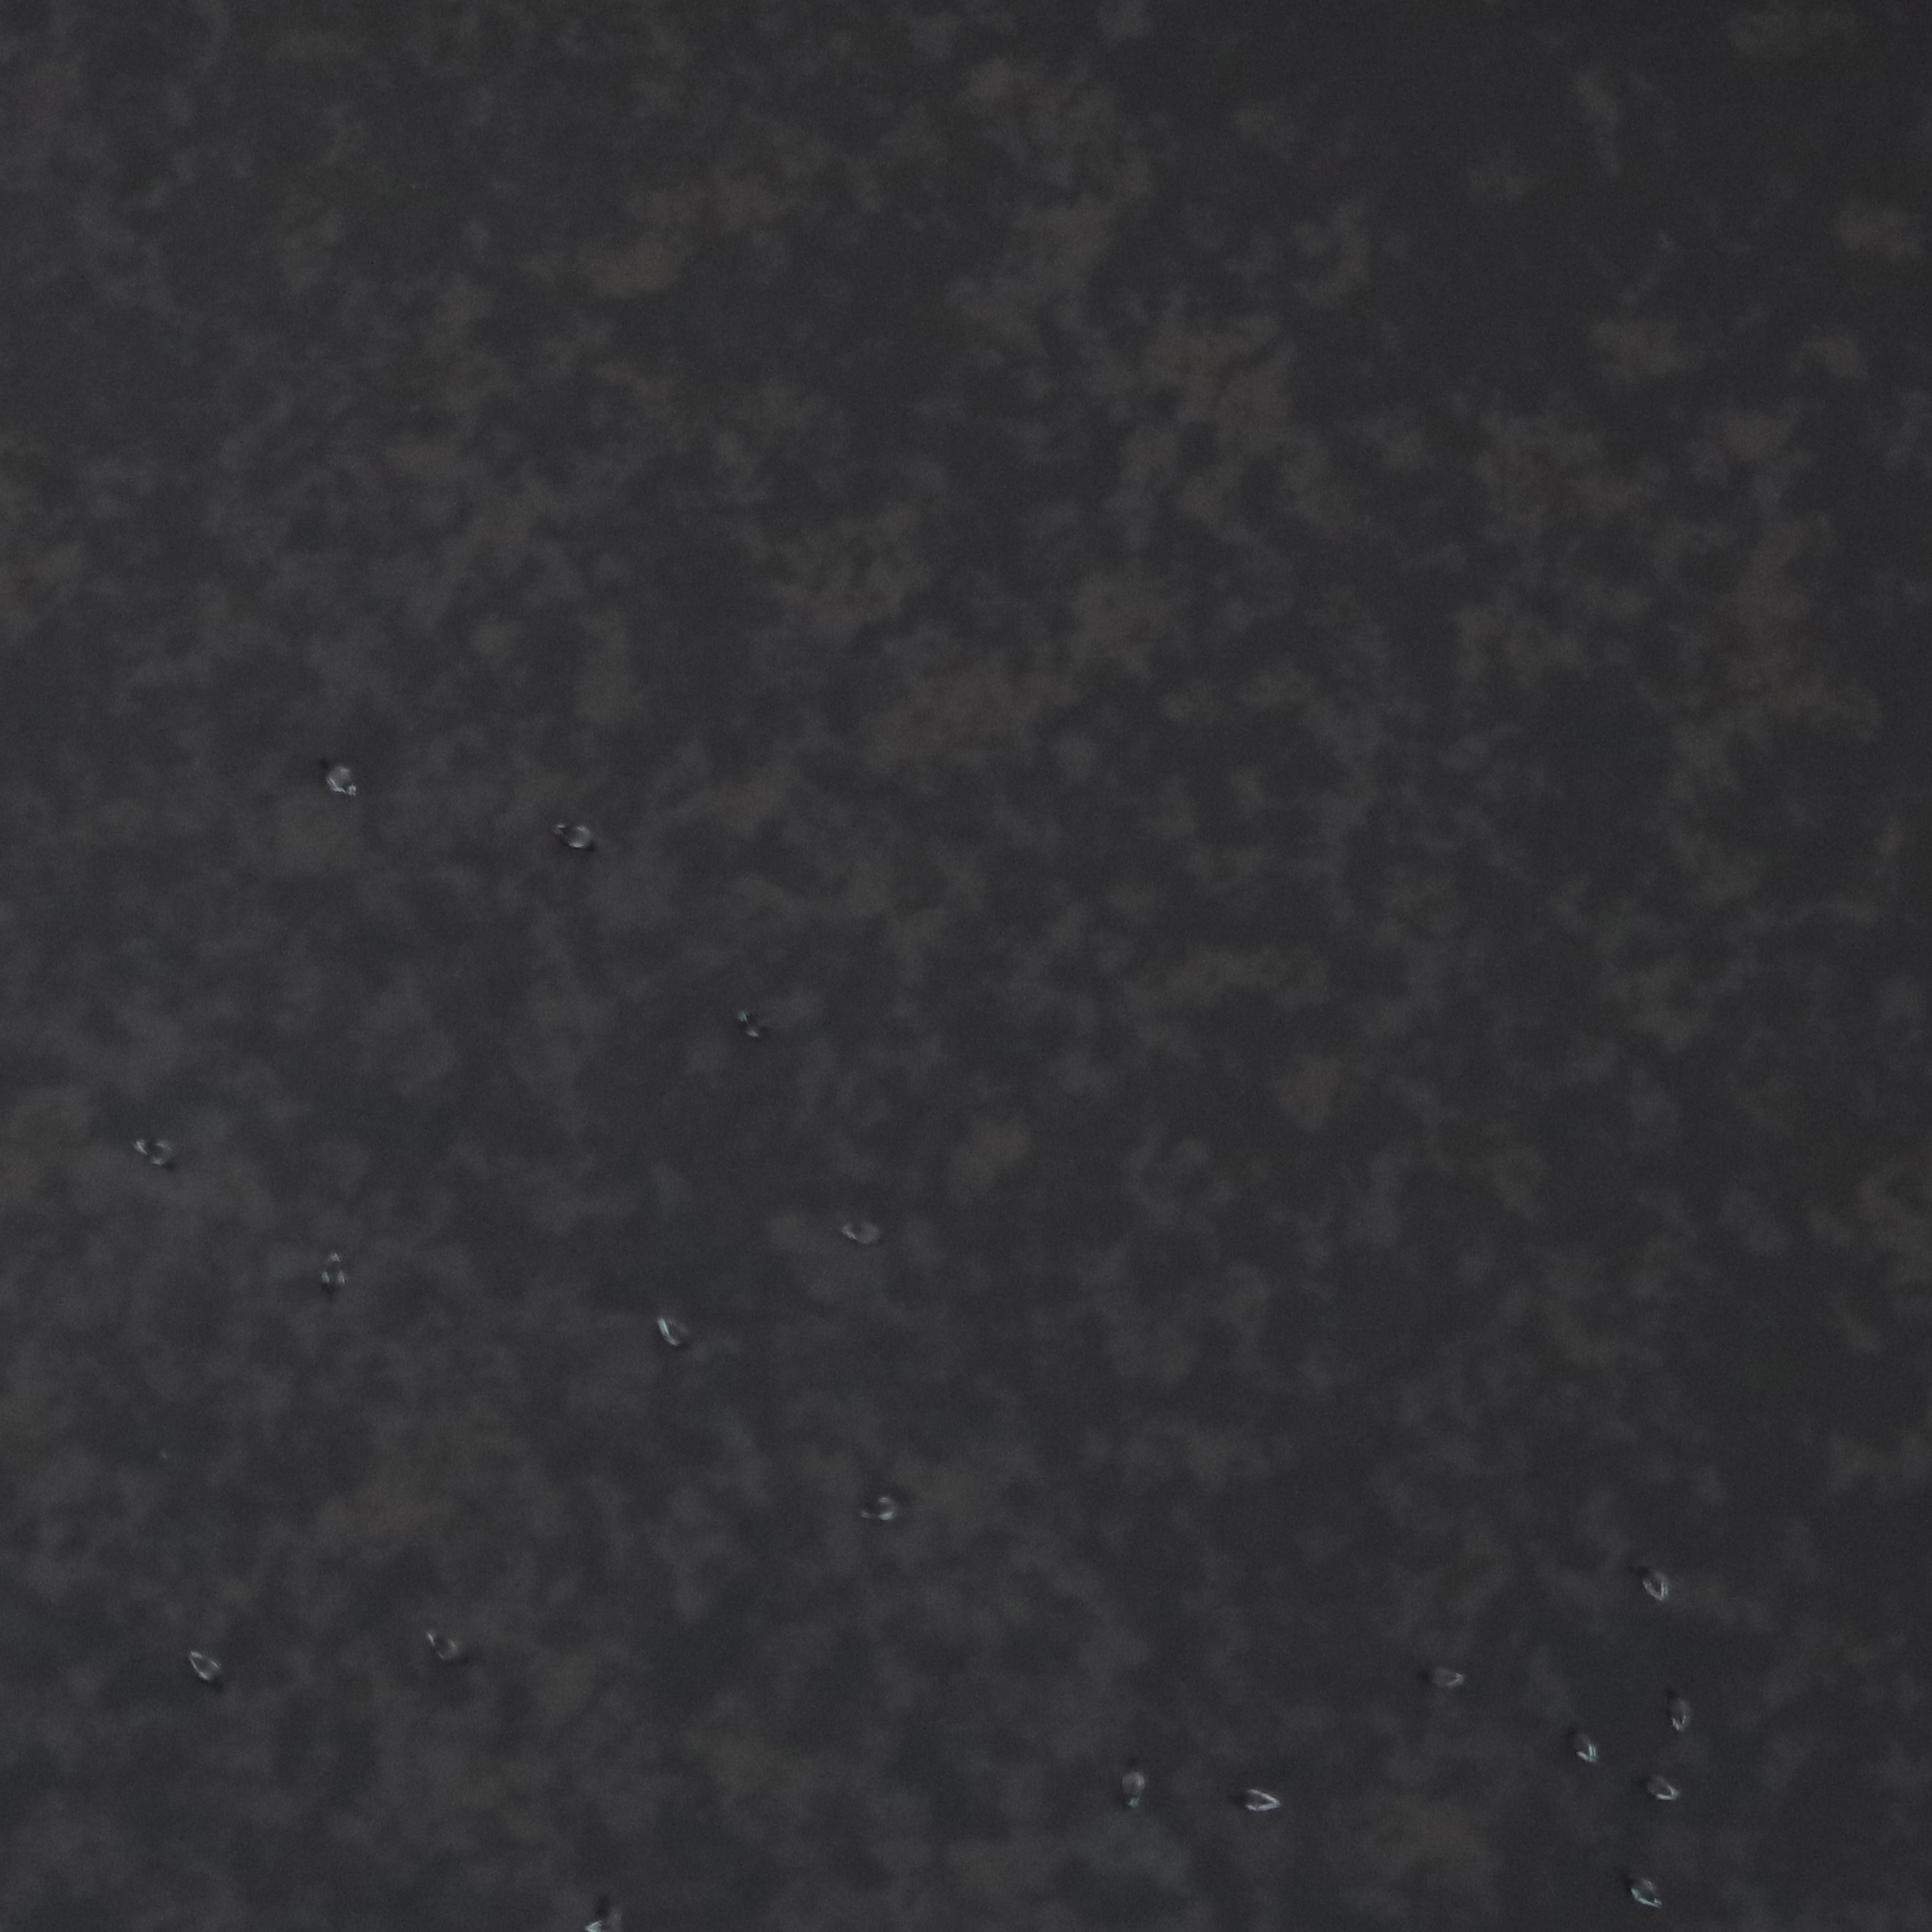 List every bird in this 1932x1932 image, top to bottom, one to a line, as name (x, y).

brant (339, 776)
brant (578, 836)
brant (746, 1023)
brant (158, 1155)
brant (855, 1228)
brant (331, 1270)
brant (666, 1336)
brant (883, 1511)
brant (1651, 1584)
brant (442, 1649)
brant (206, 1669)
brant (1443, 1677)
brant (1678, 1711)
brant (1582, 1745)
brant (1131, 1782)
brant (1664, 1784)
brant (1255, 1800)
brant (1643, 1890)
brant (610, 1927)